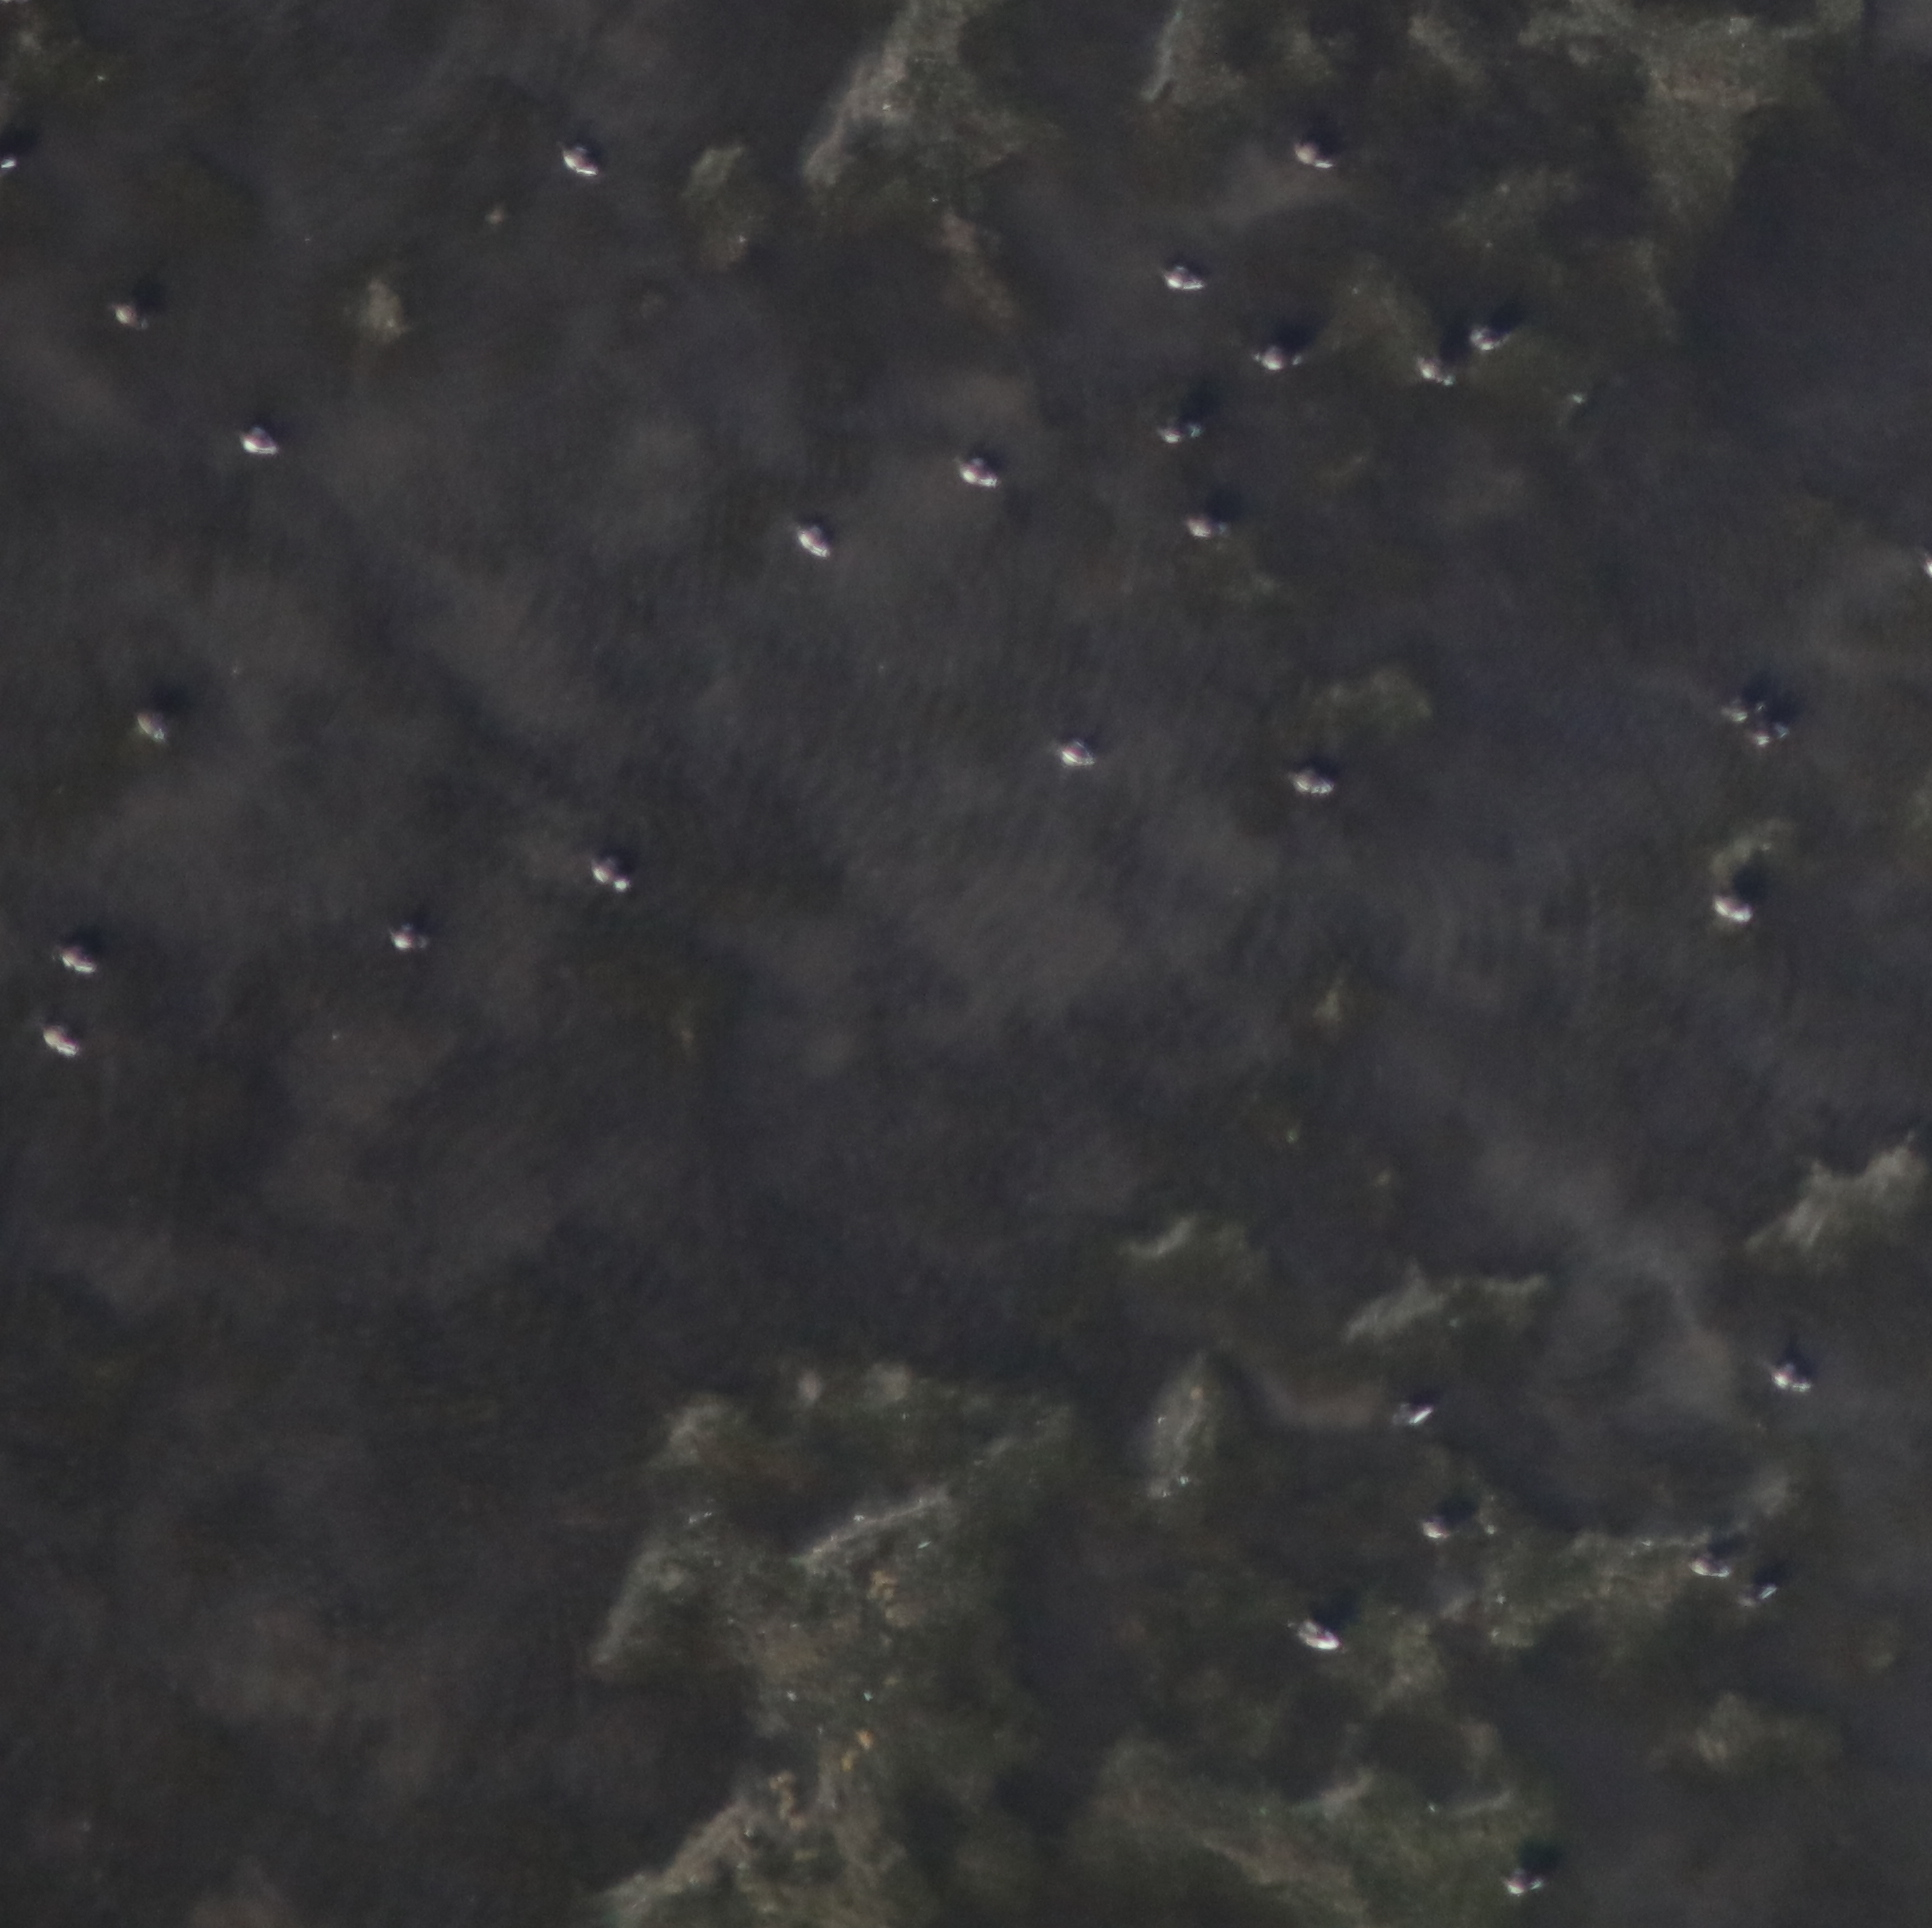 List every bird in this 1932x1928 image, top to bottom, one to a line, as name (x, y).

brant (1313, 153)
brant (577, 159)
brant (1184, 275)
brant (129, 312)
brant (1493, 343)
brant (1275, 357)
brant (1436, 363)
brant (1178, 441)
brant (263, 444)
brant (979, 471)
brant (1201, 519)
brant (808, 545)
brant (1742, 710)
brant (154, 725)
brant (1776, 742)
brant (1074, 744)
brant (1313, 778)
brant (605, 870)
brant (1735, 908)
brant (405, 939)
brant (77, 958)
brant (50, 1038)
brant (1788, 1372)
brant (1409, 1418)
brant (1440, 1527)
brant (1707, 1563)
brant (1758, 1597)
brant (1324, 1635)
brant (1520, 1880)